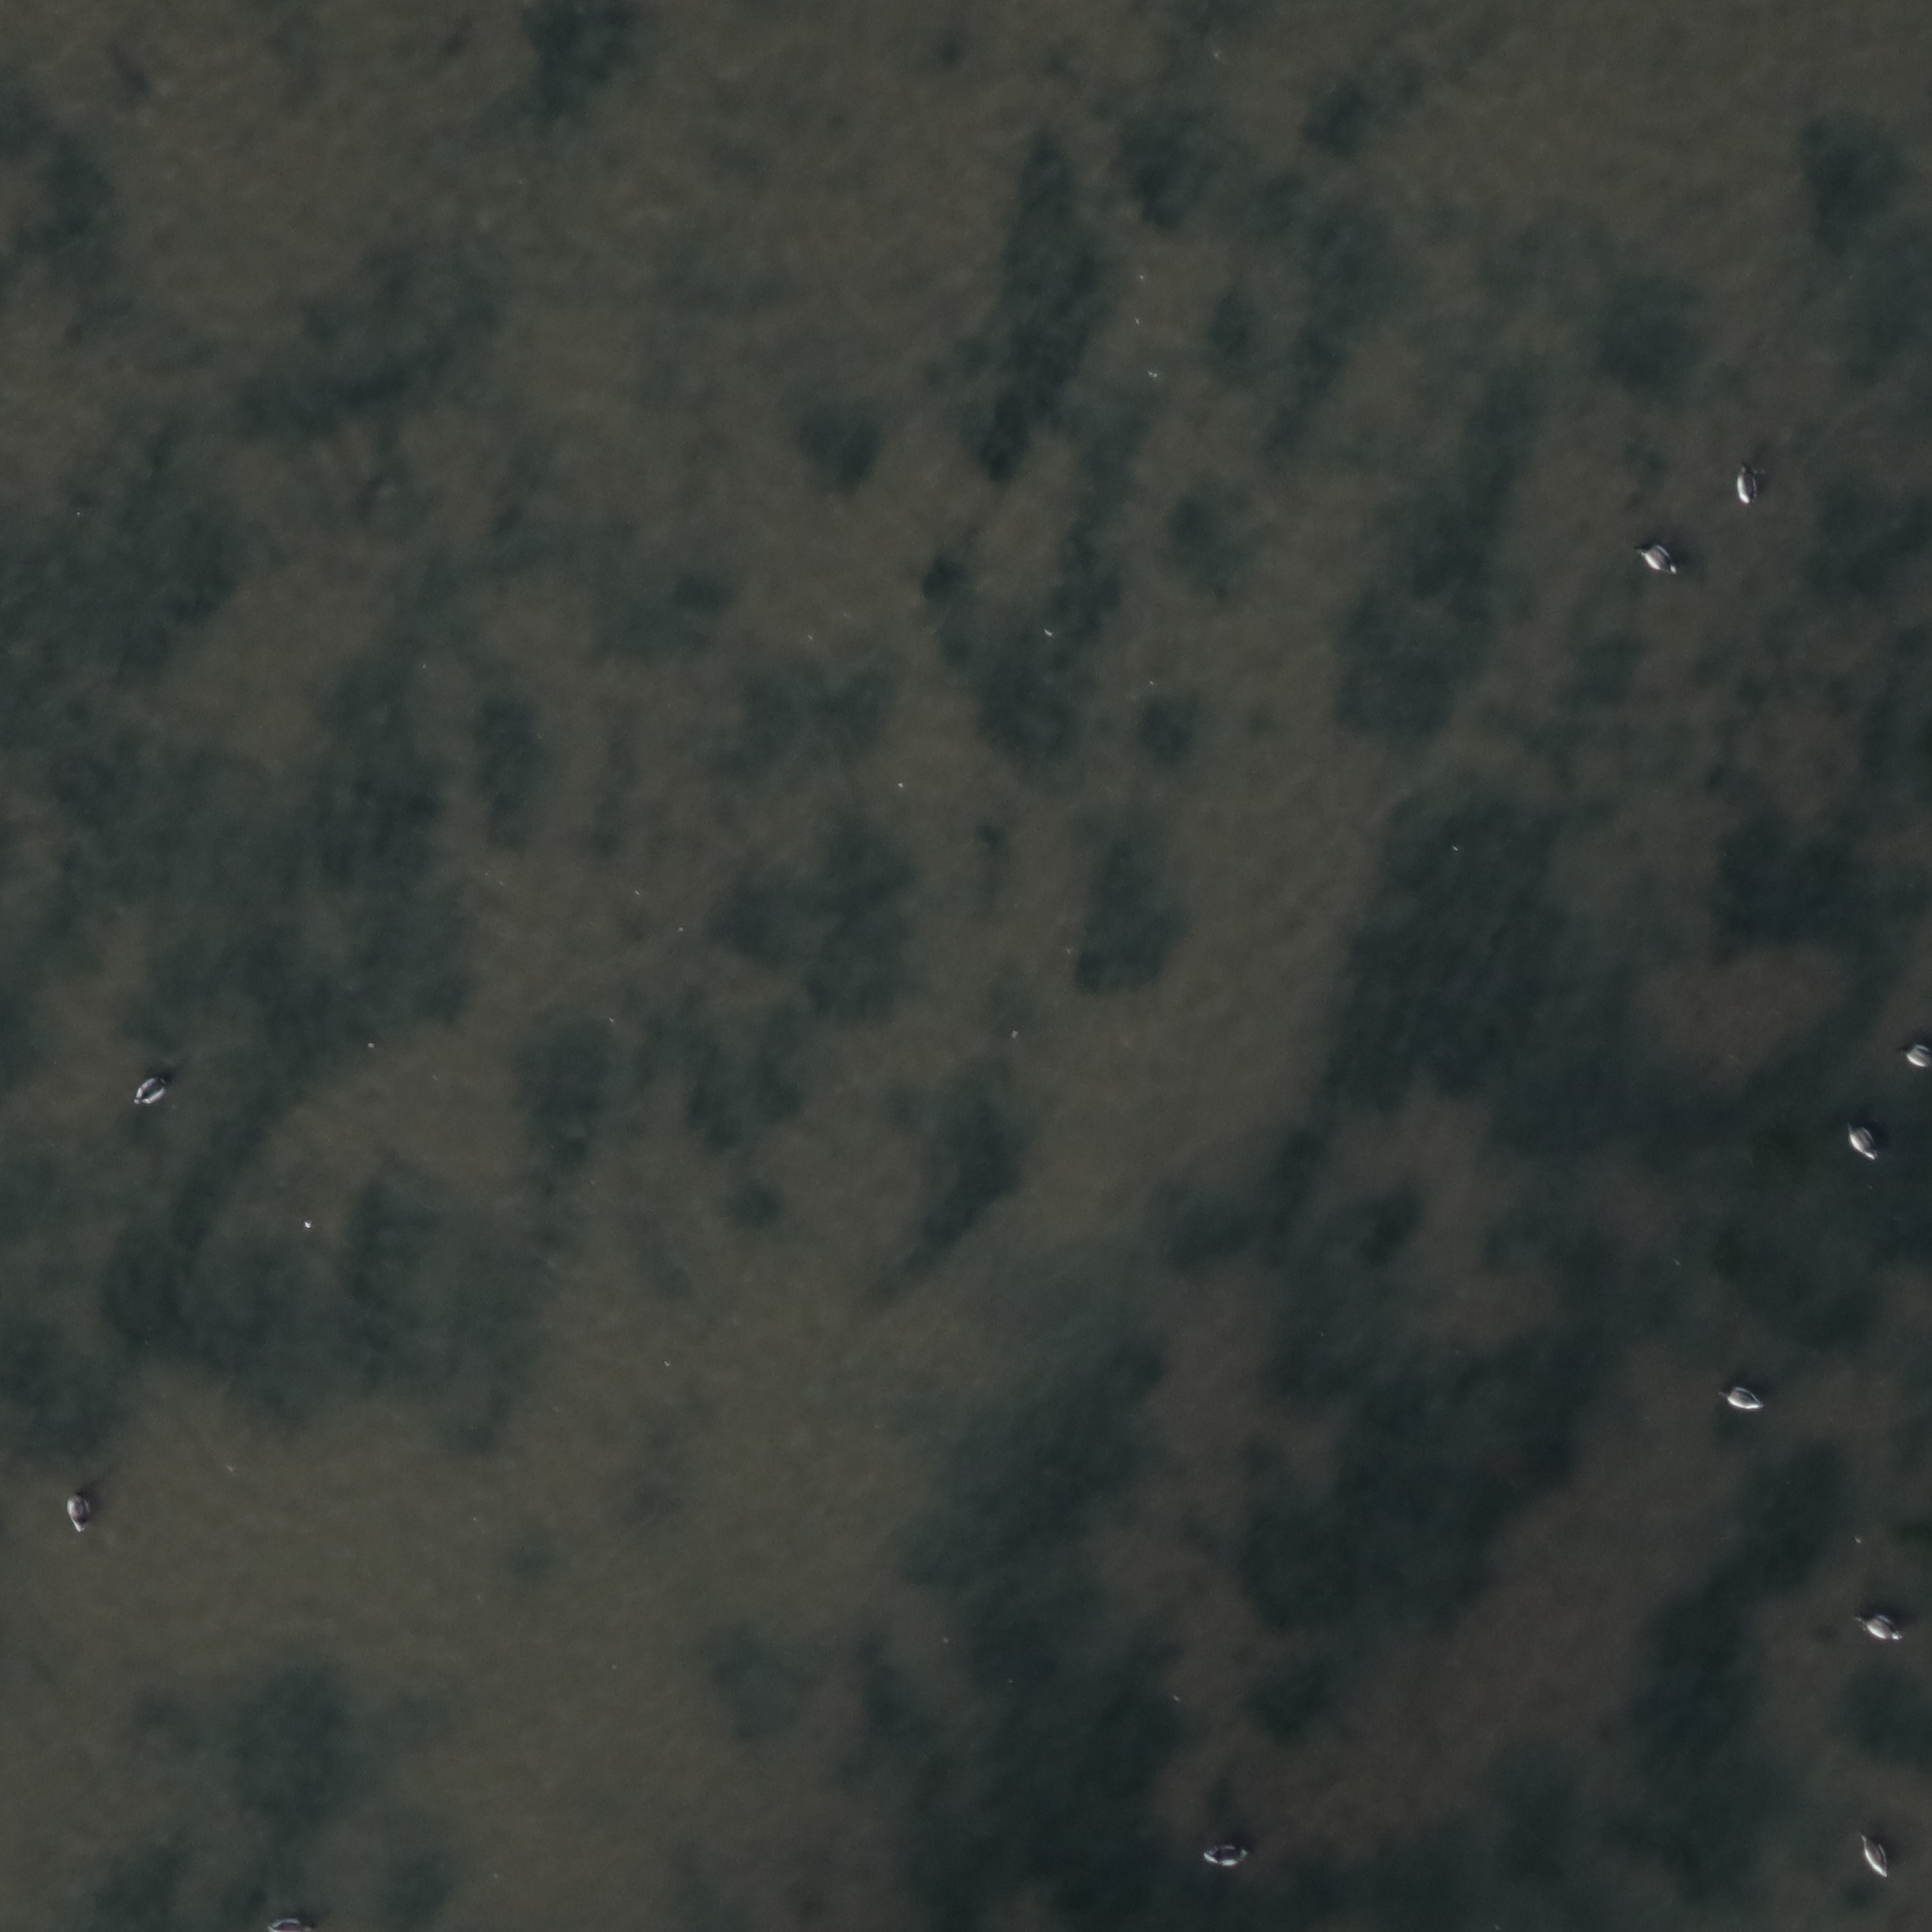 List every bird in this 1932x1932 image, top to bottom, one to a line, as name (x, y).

brant (1747, 484)
brant (1658, 558)
brant (1921, 1055)
brant (151, 1090)
brant (1863, 1140)
brant (1742, 1396)
brant (79, 1510)
brant (1879, 1625)
brant (1875, 1854)
brant (1229, 1856)
brant (290, 1926)